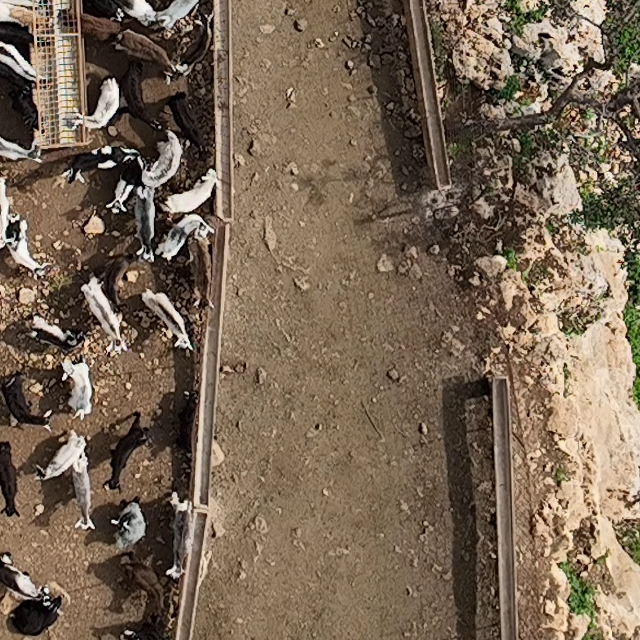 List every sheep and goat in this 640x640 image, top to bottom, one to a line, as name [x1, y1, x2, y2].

goat [0, 0, 51, 33]
goat [0, 0, 48, 8]
goat [61, 0, 122, 21]
goat [100, 0, 155, 26]
goat [155, 0, 204, 27]
goat [58, 8, 119, 42]
goat [177, 12, 215, 76]
goat [0, 20, 50, 46]
goat [116, 29, 180, 78]
goat [0, 41, 52, 89]
goat [122, 59, 162, 130]
goat [0, 62, 33, 97]
goat [71, 76, 119, 130]
goat [166, 93, 208, 162]
goat [12, 95, 45, 133]
goat [0, 123, 43, 163]
goat [140, 129, 184, 187]
goat [62, 147, 136, 183]
goat [108, 154, 142, 214]
goat [160, 169, 219, 213]
goat [0, 175, 11, 248]
goat [134, 186, 156, 263]
goat [6, 211, 45, 282]
goat [157, 214, 214, 260]
goat [189, 234, 214, 311]
goat [104, 254, 133, 310]
goat [79, 277, 128, 353]
goat [142, 287, 192, 353]
goat [26, 314, 76, 348]
goat [61, 360, 93, 421]
goat [1, 377, 52, 432]
goat [104, 412, 147, 490]
goat [35, 430, 86, 479]
goat [0, 441, 21, 516]
goat [70, 455, 95, 530]
goat [165, 490, 193, 577]
goat [111, 496, 146, 545]
goat [0, 554, 50, 601]
goat [119, 561, 165, 622]
goat [9, 596, 64, 634]